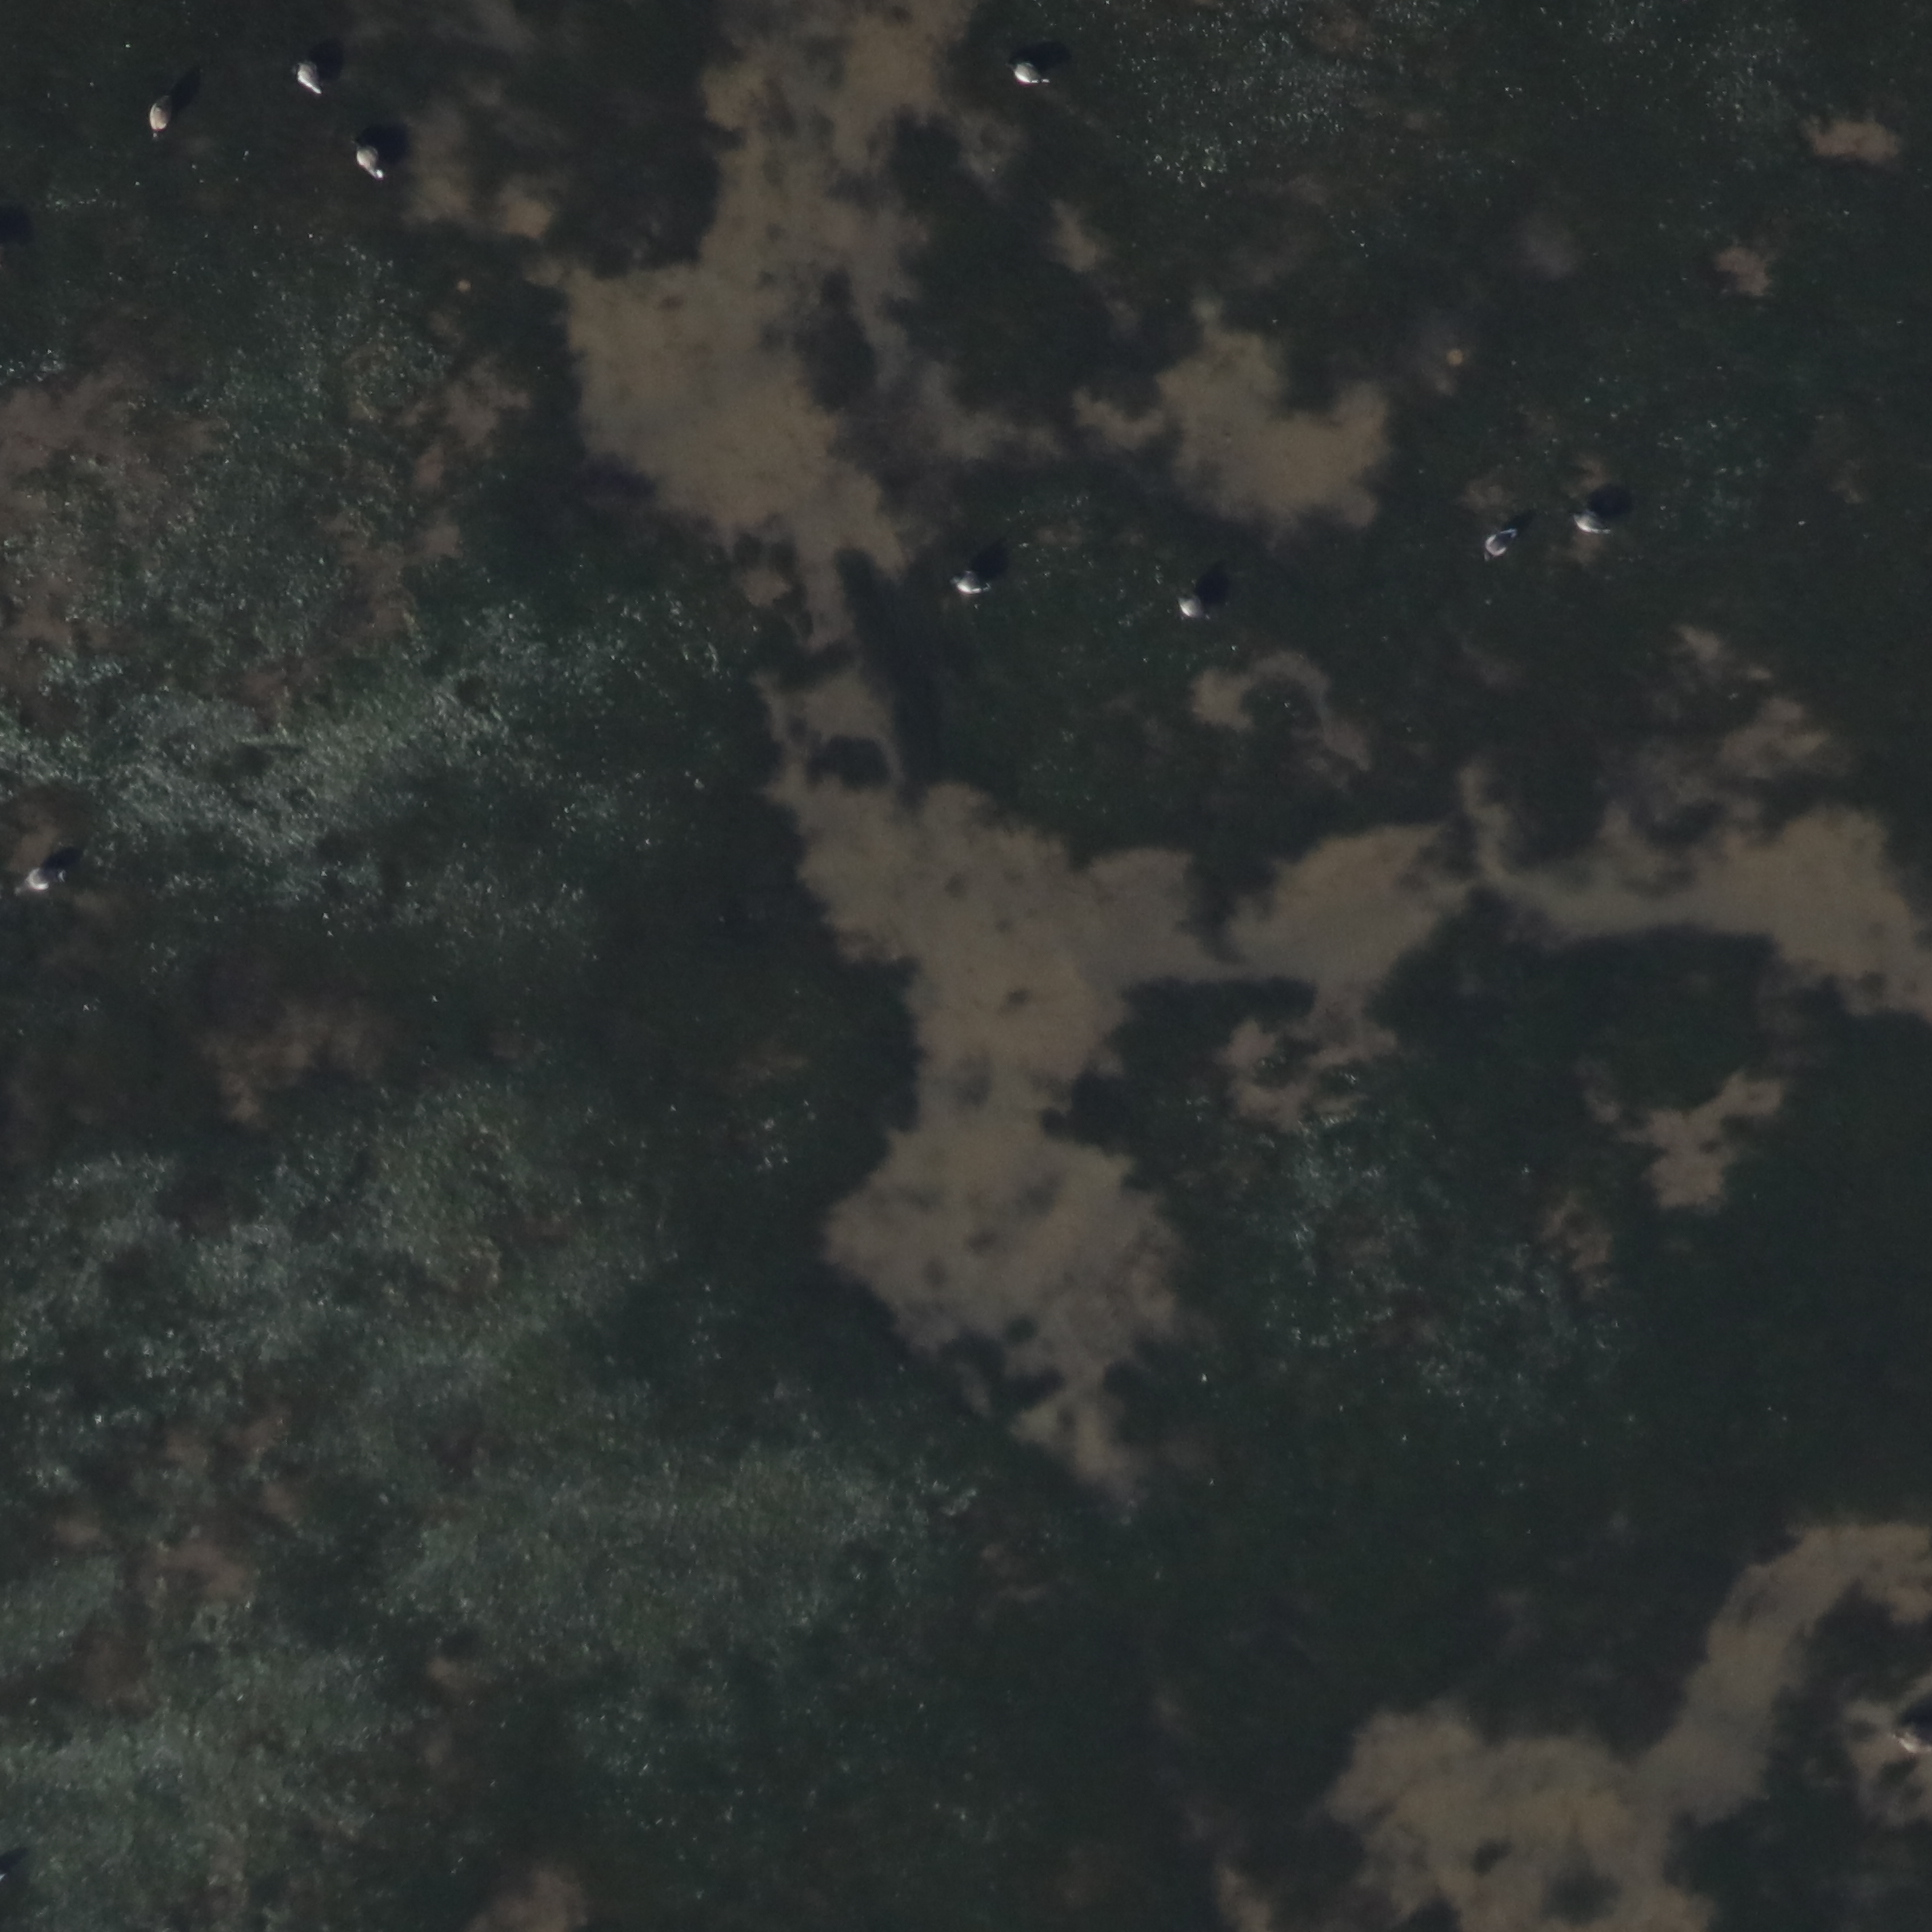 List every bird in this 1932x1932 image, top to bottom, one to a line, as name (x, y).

Canada goose (308, 72)
brant (1026, 73)
Canada goose (160, 112)
Canada goose (370, 160)
brant (1590, 521)
brant (1499, 543)
brant (970, 579)
brant (1195, 604)
brant (40, 876)
Canada goose (1917, 1740)